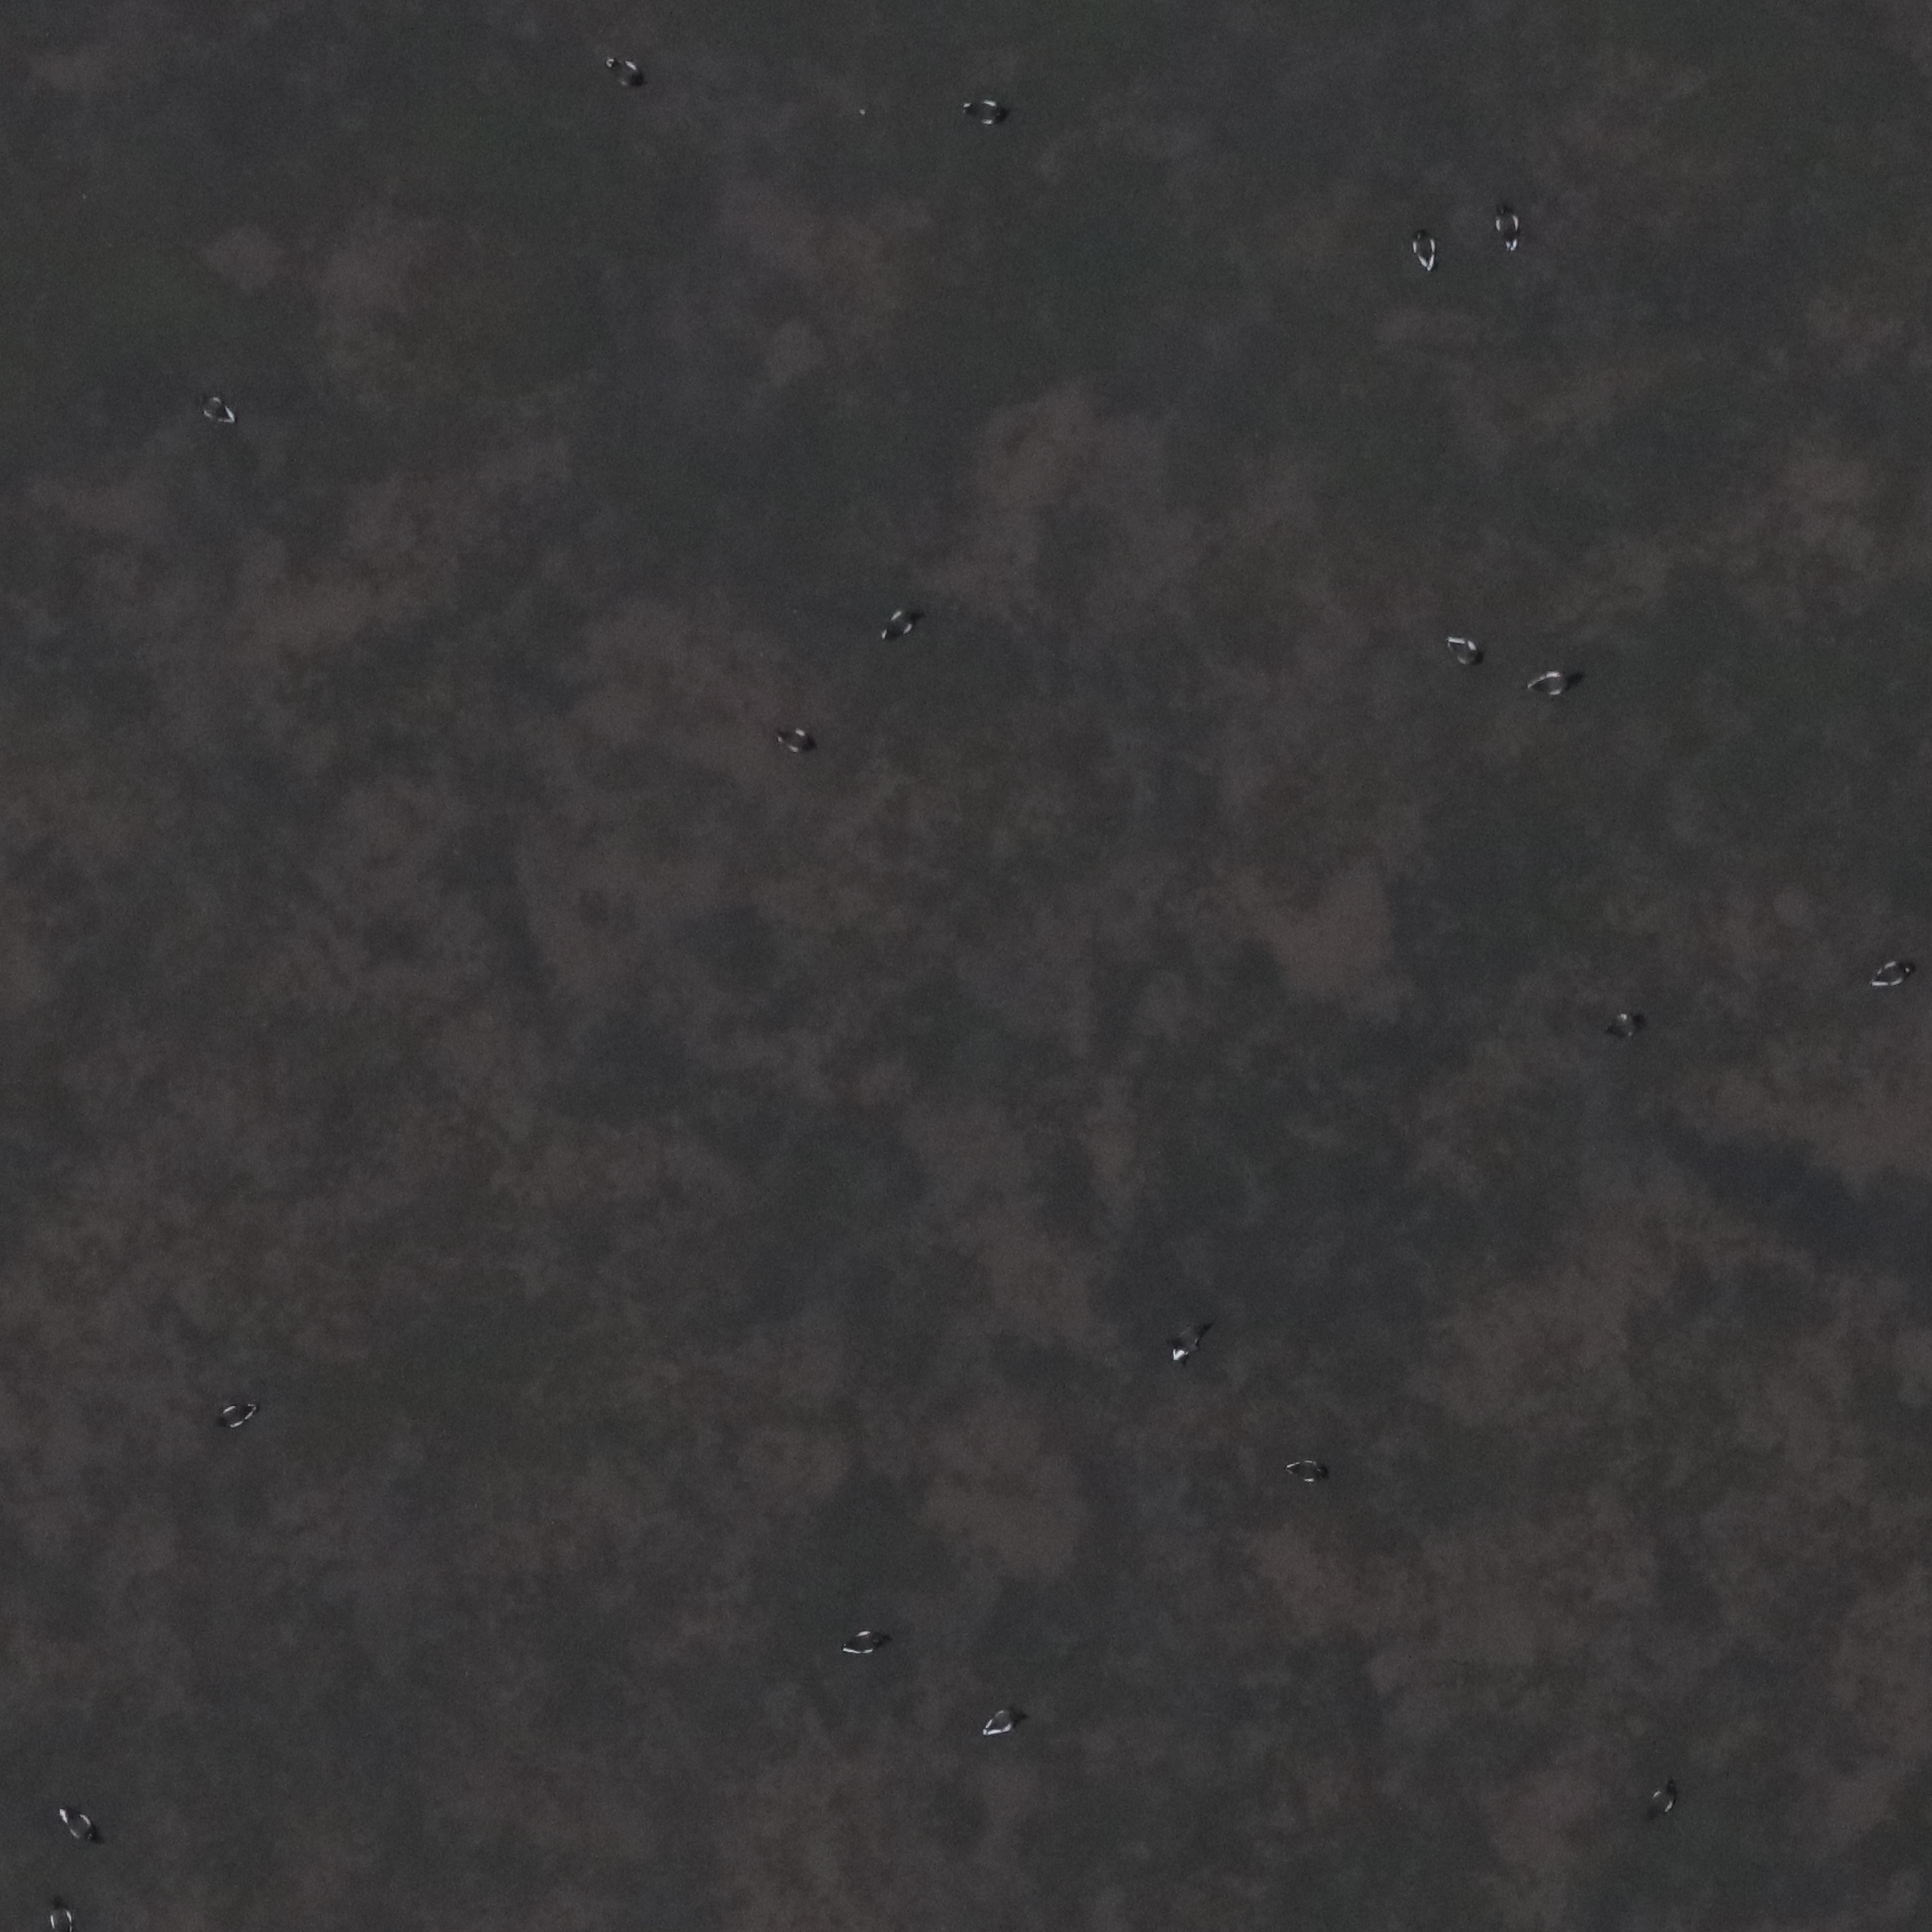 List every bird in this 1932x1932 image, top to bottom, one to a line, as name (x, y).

brant (626, 72)
brant (987, 112)
brant (1510, 228)
brant (1425, 250)
brant (217, 409)
brant (903, 622)
brant (1467, 651)
brant (1552, 683)
brant (795, 741)
brant (1893, 974)
brant (1630, 1024)
brant (1199, 1348)
brant (236, 1416)
brant (1310, 1471)
brant (863, 1644)
brant (1001, 1722)
brant (1665, 1800)
brant (77, 1825)
brant (60, 1923)